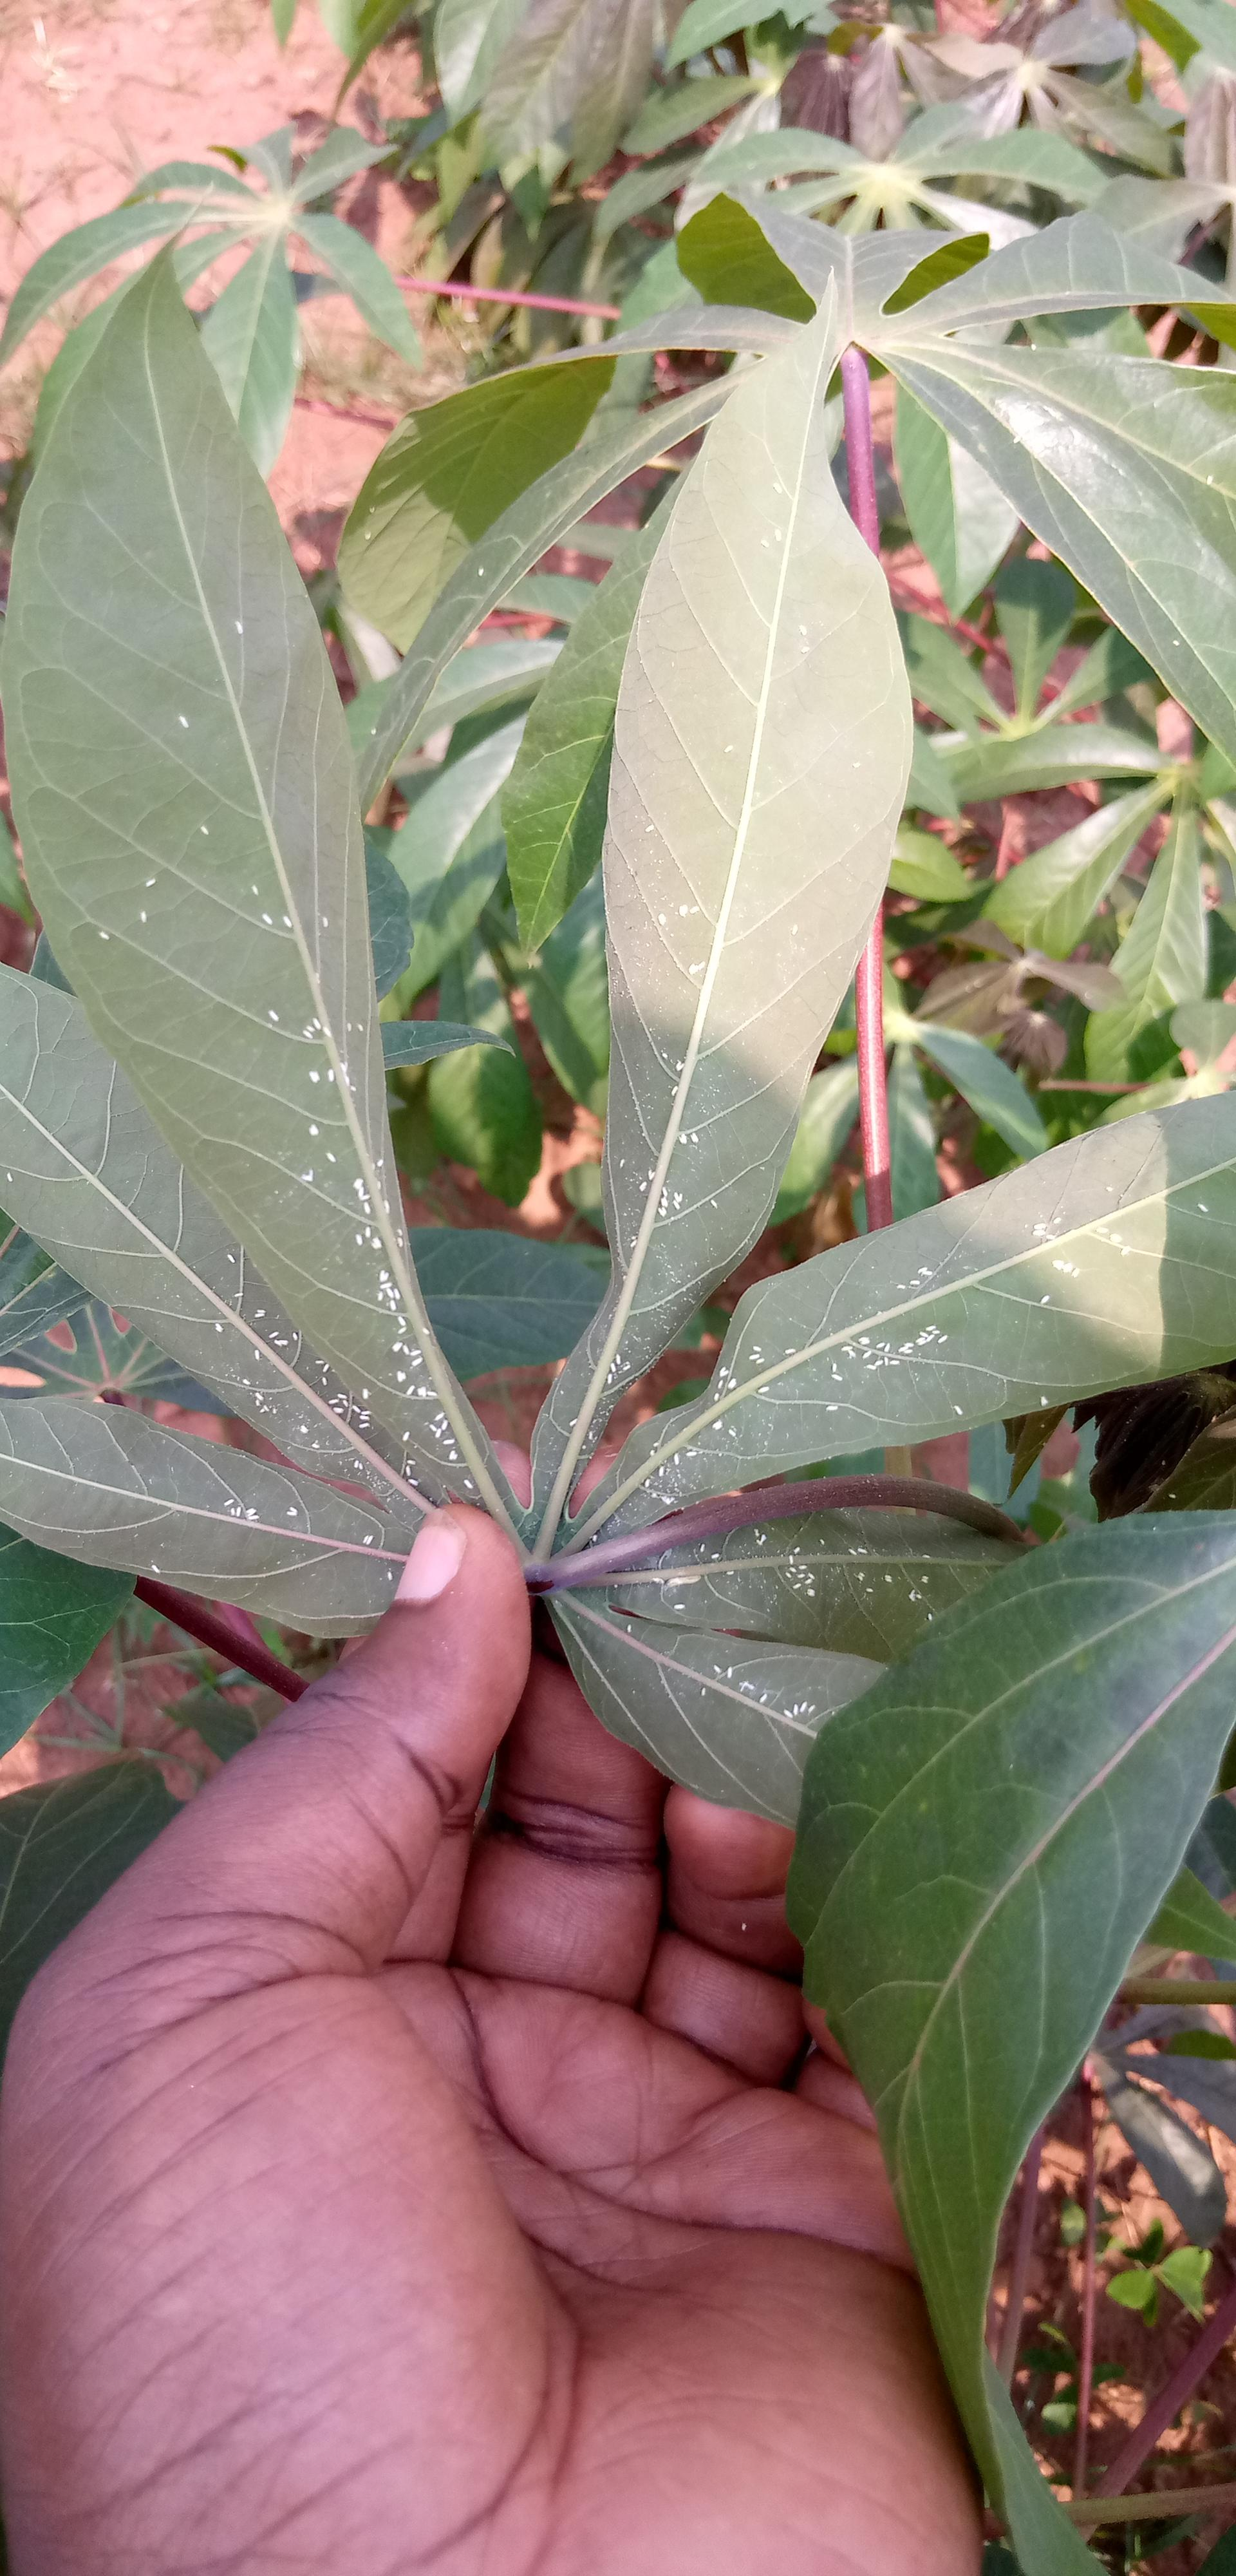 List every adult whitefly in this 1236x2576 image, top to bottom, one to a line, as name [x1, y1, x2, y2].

whitefly [1029, 340, 1040, 354]
whitefly [1203, 473, 1215, 489]
whitefly [772, 482, 785, 494]
whitefly [774, 526, 783, 544]
whitefly [760, 538, 771, 549]
whitefly [477, 566, 485, 578]
whitefly [232, 618, 245, 636]
whitefly [798, 623, 809, 637]
whitefly [1170, 638, 1183, 650]
whitefly [800, 645, 811, 654]
whitefly [177, 714, 191, 730]
whitefly [368, 727, 378, 737]
whitefly [723, 743, 734, 753]
whitefly [852, 761, 862, 770]
whitefly [199, 824, 211, 837]
whitefly [644, 824, 656, 833]
whitefly [144, 877, 158, 888]
whitefly [251, 884, 259, 896]
whitefly [688, 905, 701, 914]
whitefly [138, 909, 150, 925]
whitefly [261, 912, 274, 926]
whitefly [657, 912, 667, 925]
whitefly [283, 914, 293, 929]
whitefly [321, 915, 330, 929]
whitefly [791, 922, 800, 936]
whitefly [98, 930, 110, 942]
whitefly [698, 961, 706, 972]
whitefly [688, 962, 698, 976]
whitefly [268, 1009, 280, 1022]
whitefly [312, 1016, 321, 1031]
whitefly [346, 1021, 353, 1032]
whitefly [357, 1021, 366, 1033]
whitefly [305, 1025, 315, 1033]
whitefly [302, 1029, 314, 1039]
whitefly [661, 1052, 669, 1060]
whitefly [675, 1061, 686, 1071]
whitefly [326, 1066, 335, 1083]
whitefly [307, 1068, 323, 1085]
whitefly [343, 1074, 351, 1087]
whitefly [669, 1084, 679, 1097]
whitefly [307, 1123, 321, 1137]
whitefly [679, 1131, 689, 1146]
whitefly [688, 1132, 700, 1145]
whitefly [324, 1151, 337, 1164]
whitefly [375, 1157, 384, 1168]
whitefly [617, 1157, 626, 1170]
whitefly [301, 1166, 315, 1184]
whitefly [647, 1168, 656, 1182]
whitefly [6, 1171, 15, 1183]
whitefly [352, 1177, 364, 1190]
whitefly [639, 1180, 648, 1193]
whitefly [1102, 1184, 1116, 1197]
whitefly [357, 1186, 364, 1197]
whitefly [661, 1186, 668, 1196]
whitefly [673, 1191, 682, 1202]
whitefly [359, 1193, 371, 1202]
whitefly [660, 1197, 669, 1207]
whitefly [709, 1198, 718, 1209]
whitefly [382, 1198, 391, 1215]
whitefly [363, 1200, 373, 1215]
whitefly [673, 1200, 681, 1211]
whitefly [1195, 1202, 1209, 1213]
whitefly [657, 1206, 669, 1218]
whitefly [1052, 1215, 1063, 1226]
whitefly [364, 1223, 372, 1239]
whitefly [1033, 1223, 1046, 1231]
whitefly [1096, 1225, 1109, 1235]
whitefly [396, 1227, 406, 1236]
whitefly [1031, 1229, 1046, 1237]
whitefly [1109, 1231, 1123, 1244]
whitefly [354, 1233, 363, 1246]
whitefly [1045, 1233, 1057, 1240]
whitefly [372, 1235, 384, 1250]
whitefly [395, 1236, 406, 1249]
whitefly [1121, 1244, 1132, 1257]
whitefly [226, 1252, 236, 1265]
whitefly [1052, 1258, 1064, 1272]
whitefly [1062, 1262, 1074, 1273]
whitefly [917, 1265, 928, 1273]
whitefly [1071, 1267, 1082, 1278]
whitefly [921, 1270, 933, 1276]
whitefly [909, 1278, 921, 1287]
whitefly [379, 1281, 393, 1289]
whitefly [895, 1283, 906, 1291]
whitefly [392, 1287, 402, 1301]
whitefly [386, 1288, 395, 1299]
whitefly [376, 1289, 384, 1303]
whitefly [233, 1292, 246, 1298]
whitefly [1038, 1294, 1051, 1304]
whitefly [388, 1299, 399, 1312]
whitefly [256, 1308, 267, 1313]
whitefly [254, 1312, 267, 1318]
whitefly [396, 1314, 407, 1327]
whitefly [213, 1320, 223, 1336]
whitefly [924, 1323, 937, 1331]
whitefly [397, 1325, 408, 1336]
whitefly [421, 1325, 433, 1336]
whitefly [268, 1330, 280, 1339]
whitefly [919, 1330, 928, 1338]
whitefly [931, 1330, 941, 1335]
whitefly [292, 1331, 299, 1342]
whitefly [937, 1333, 949, 1345]
whitefly [928, 1334, 935, 1341]
whitefly [857, 1336, 870, 1340]
whitefly [915, 1336, 926, 1343]
whitefly [278, 1338, 290, 1347]
whitefly [273, 1339, 282, 1348]
whitefly [857, 1340, 872, 1345]
whitefly [917, 1340, 926, 1346]
whitefly [875, 1341, 885, 1349]
whitefly [901, 1341, 915, 1348]
whitefly [885, 1341, 891, 1352]
whitefly [402, 1344, 410, 1356]
whitefly [752, 1344, 762, 1353]
whitefly [839, 1344, 853, 1351]
whitefly [897, 1346, 910, 1352]
whitefly [783, 1347, 798, 1355]
whitefly [254, 1349, 261, 1361]
whitefly [410, 1349, 422, 1357]
whitefly [848, 1349, 856, 1358]
whitefly [903, 1349, 914, 1354]
whitefly [863, 1349, 873, 1359]
whitefly [615, 1352, 622, 1365]
whitefly [747, 1352, 760, 1360]
whitefly [883, 1356, 890, 1368]
whitefly [411, 1356, 424, 1367]
whitefly [755, 1356, 765, 1365]
whitefly [874, 1358, 883, 1367]
whitefly [890, 1358, 901, 1365]
whitefly [314, 1359, 326, 1365]
whitefly [610, 1361, 617, 1374]
whitefly [830, 1361, 838, 1373]
whitefly [323, 1363, 330, 1374]
whitefly [865, 1363, 877, 1371]
whitefly [621, 1364, 632, 1372]
whitefly [395, 1369, 402, 1383]
whitefly [402, 1370, 407, 1381]
whitefly [606, 1372, 613, 1385]
whitefly [830, 1373, 843, 1383]
whitefly [321, 1376, 329, 1386]
whitefly [241, 1378, 251, 1387]
whitefly [716, 1379, 725, 1390]
whitefly [406, 1384, 415, 1397]
whitefly [757, 1384, 770, 1395]
whitefly [361, 1386, 372, 1401]
whitefly [422, 1386, 427, 1397]
whitefly [417, 1387, 422, 1397]
whitefly [427, 1390, 438, 1397]
whitefly [254, 1391, 265, 1401]
whitefly [713, 1392, 720, 1403]
whitefly [337, 1392, 348, 1400]
whitefly [1039, 1394, 1049, 1406]
whitefly [326, 1397, 339, 1405]
whitefly [255, 1398, 261, 1407]
whitefly [342, 1399, 350, 1408]
whitefly [952, 1403, 964, 1416]
whitefly [263, 1404, 270, 1412]
whitefly [351, 1404, 362, 1414]
whitefly [825, 1404, 838, 1413]
whitefly [272, 1406, 279, 1416]
whitefly [332, 1406, 344, 1416]
whitefly [259, 1407, 265, 1414]
whitefly [360, 1410, 372, 1415]
whitefly [434, 1410, 445, 1421]
whitefly [359, 1414, 371, 1422]
whitefly [569, 1416, 578, 1428]
whitefly [441, 1418, 449, 1430]
whitefly [710, 1418, 723, 1432]
whitefly [358, 1421, 372, 1430]
whitefly [429, 1423, 437, 1432]
whitefly [297, 1424, 310, 1435]
whitefly [727, 1427, 737, 1438]
whitefly [435, 1428, 442, 1439]
whitefly [401, 1429, 410, 1443]
whitefly [442, 1436, 456, 1445]
whitefly [310, 1441, 321, 1450]
whitefly [649, 1448, 656, 1457]
whitefly [448, 1449, 455, 1461]
whitefly [685, 1450, 697, 1458]
whitefly [672, 1452, 680, 1466]
whitefly [405, 1457, 417, 1466]
whitefly [353, 1458, 359, 1468]
whitefly [359, 1461, 364, 1471]
whitefly [404, 1464, 413, 1477]
whitefly [658, 1464, 665, 1478]
whitefly [644, 1477, 650, 1488]
whitefly [406, 1478, 420, 1488]
whitefly [462, 1478, 475, 1490]
whitefly [660, 1494, 676, 1506]
whitefly [223, 1497, 234, 1506]
whitefly [230, 1505, 236, 1517]
whitefly [236, 1505, 241, 1518]
whitefly [289, 1506, 299, 1513]
whitefly [245, 1506, 257, 1515]
whitefly [286, 1510, 298, 1517]
whitefly [247, 1515, 261, 1520]
whitefly [590, 1533, 599, 1542]
whitefly [755, 1533, 767, 1546]
whitefly [362, 1534, 369, 1546]
whitefly [366, 1535, 374, 1547]
whitefly [818, 1537, 825, 1546]
whitefly [698, 1542, 706, 1553]
whitefly [792, 1546, 801, 1555]
whitefly [857, 1546, 868, 1554]
whitefly [847, 1548, 857, 1556]
whitefly [710, 1552, 720, 1560]
whitefly [920, 1552, 932, 1560]
whitefly [788, 1554, 795, 1567]
whitefly [151, 1564, 160, 1575]
whitefly [798, 1564, 808, 1571]
whitefly [789, 1566, 798, 1573]
whitefly [386, 1569, 395, 1582]
whitefly [725, 1570, 735, 1576]
whitefly [784, 1570, 792, 1578]
whitefly [807, 1571, 816, 1579]
whitefly [796, 1573, 806, 1578]
whitefly [920, 1573, 930, 1584]
whitefly [883, 1574, 892, 1578]
whitefly [857, 1575, 865, 1582]
whitefly [651, 1577, 666, 1587]
whitefly [884, 1577, 893, 1582]
whitefly [804, 1578, 812, 1585]
whitefly [791, 1582, 802, 1589]
whitefly [865, 1586, 875, 1594]
whitefly [804, 1587, 817, 1598]
whitefly [907, 1587, 915, 1603]
whitefly [915, 1593, 923, 1600]
whitefly [672, 1602, 686, 1611]
whitefly [926, 1611, 934, 1622]
whitefly [625, 1622, 634, 1633]
whitefly [713, 1663, 722, 1676]
whitefly [727, 1664, 733, 1679]
whitefly [738, 1676, 755, 1694]
whitefly [699, 1685, 707, 1699]
whitefly [758, 1690, 769, 1705]
whitefly [799, 1700, 808, 1714]
whitefly [792, 1703, 799, 1717]
whitefly [808, 1703, 817, 1714]
whitefly [783, 1708, 793, 1719]